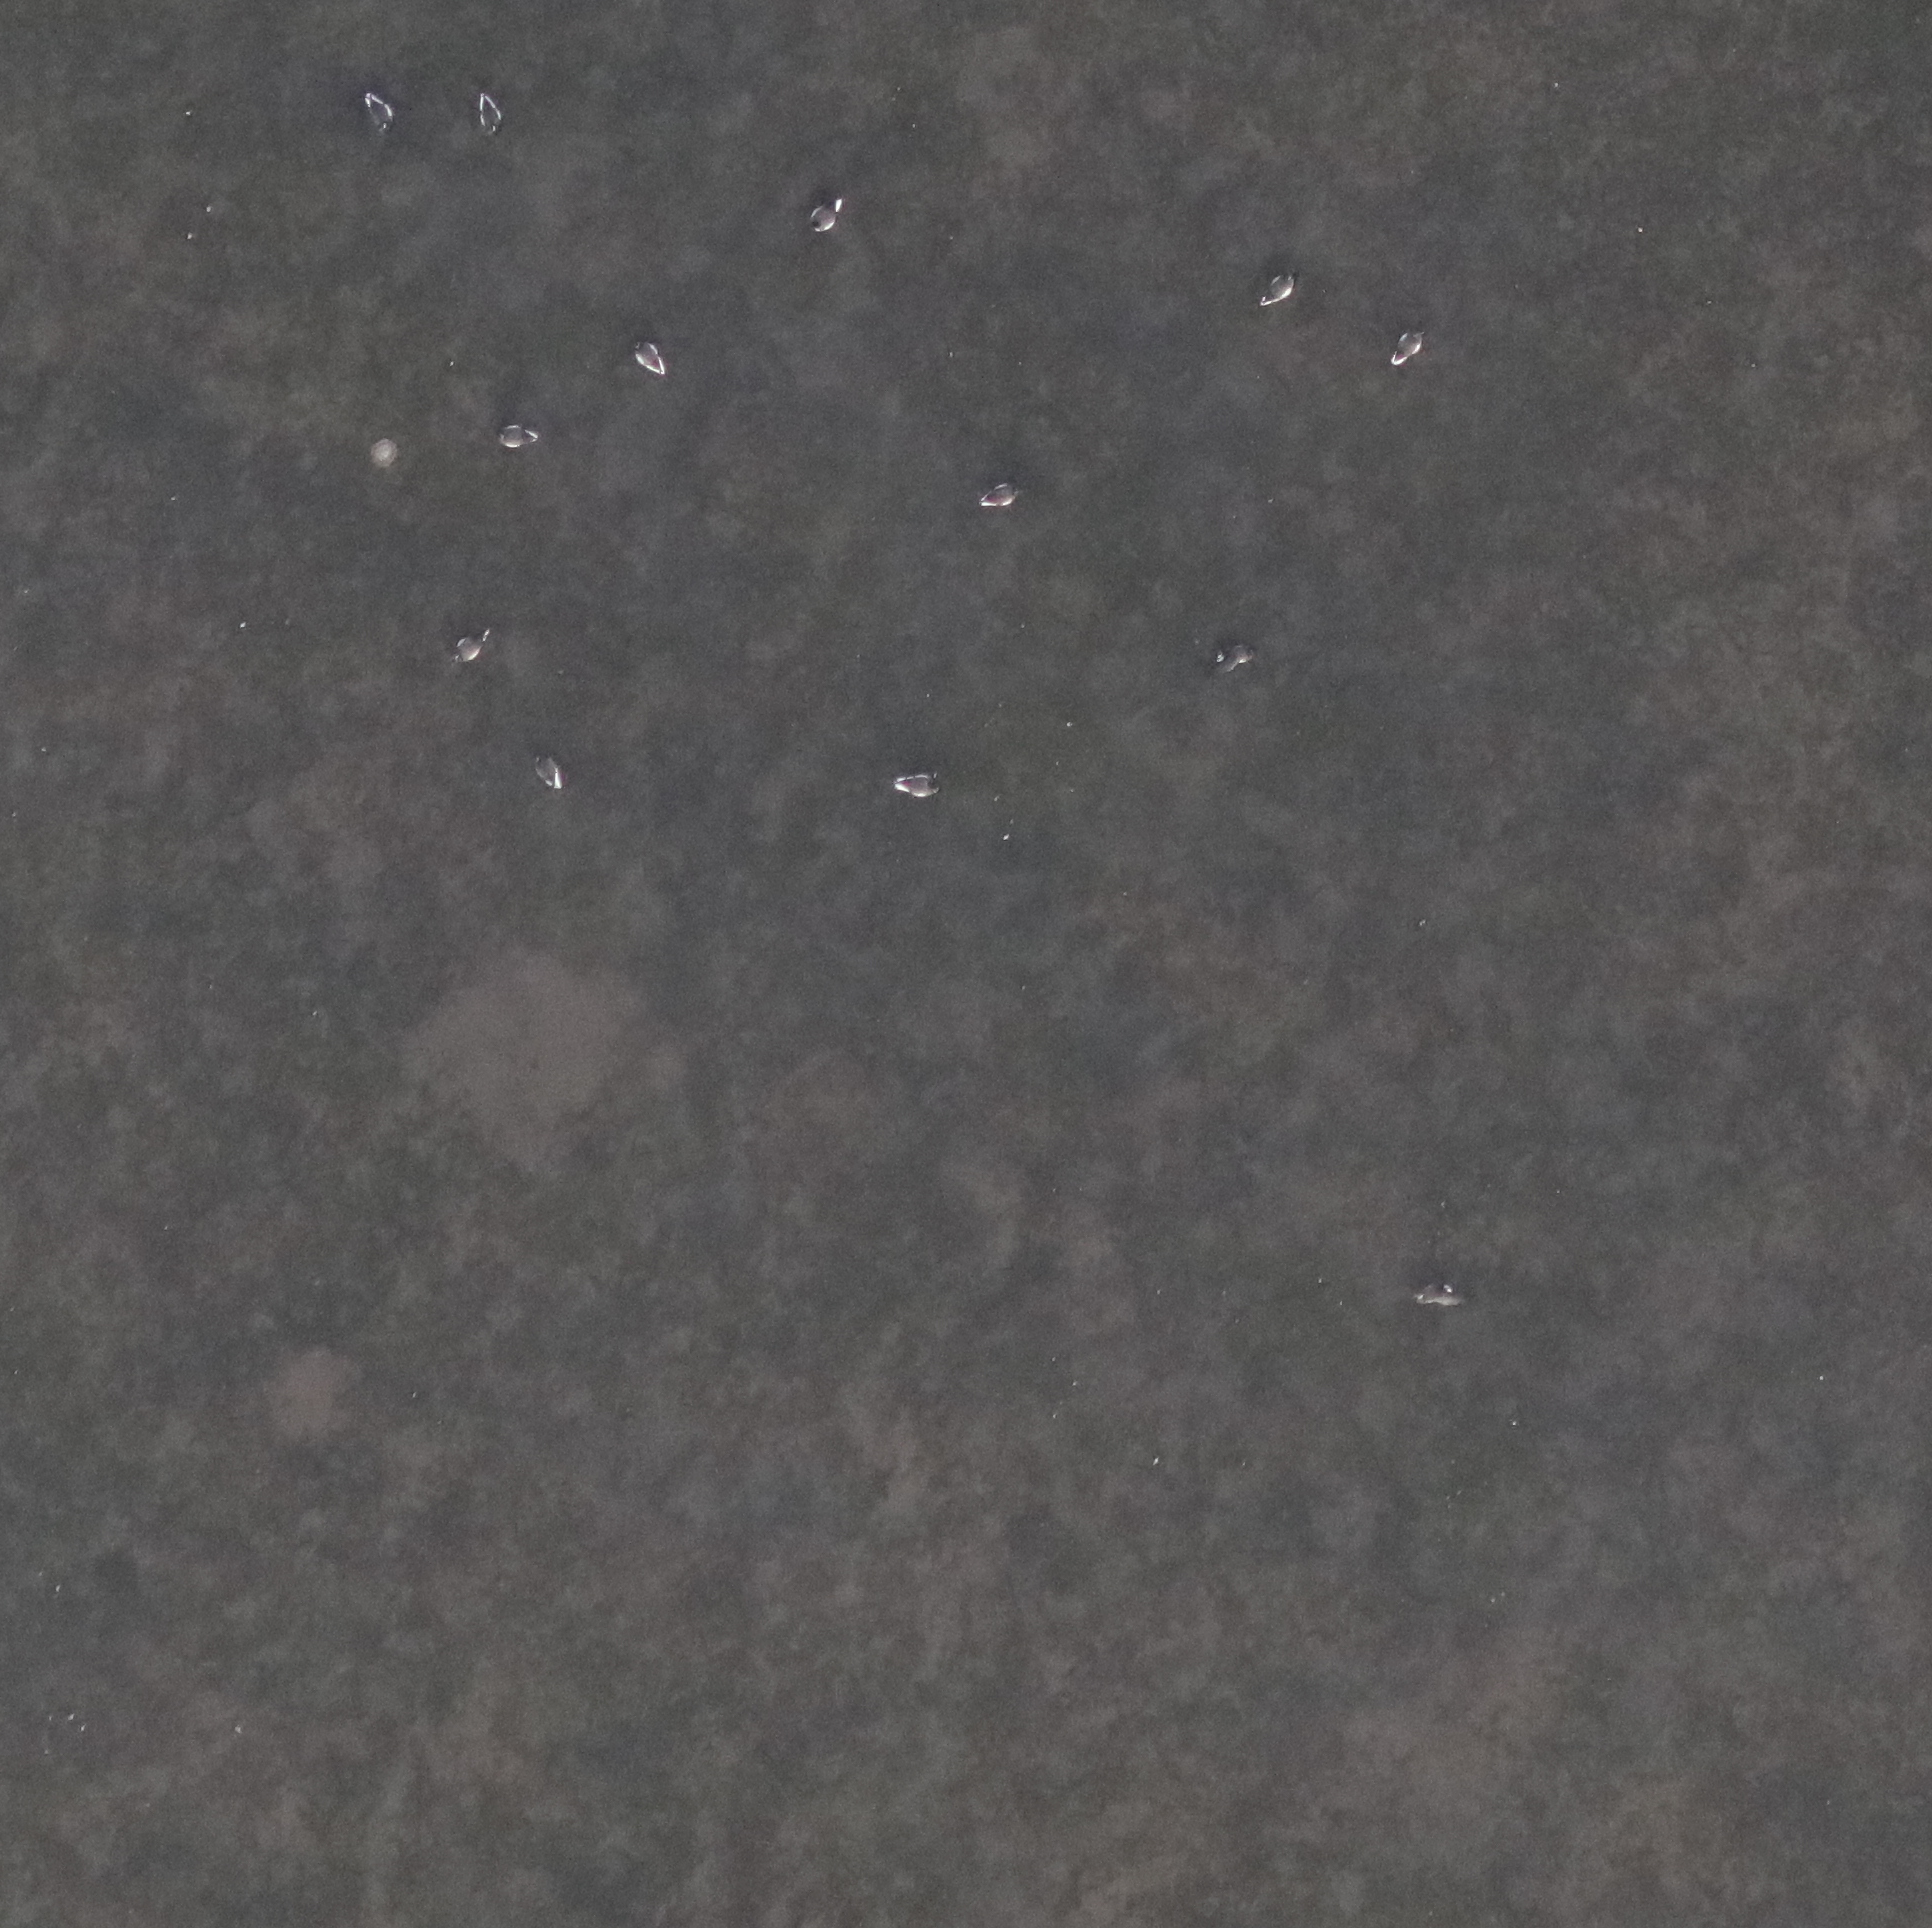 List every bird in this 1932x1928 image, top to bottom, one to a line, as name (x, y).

brant (380, 113)
brant (489, 115)
brant (827, 215)
brant (1279, 288)
brant (1407, 348)
brant (647, 357)
brant (516, 437)
brant (1001, 496)
brant (469, 647)
brant (1236, 655)
brant (547, 769)
brant (918, 786)
brant (1437, 1293)